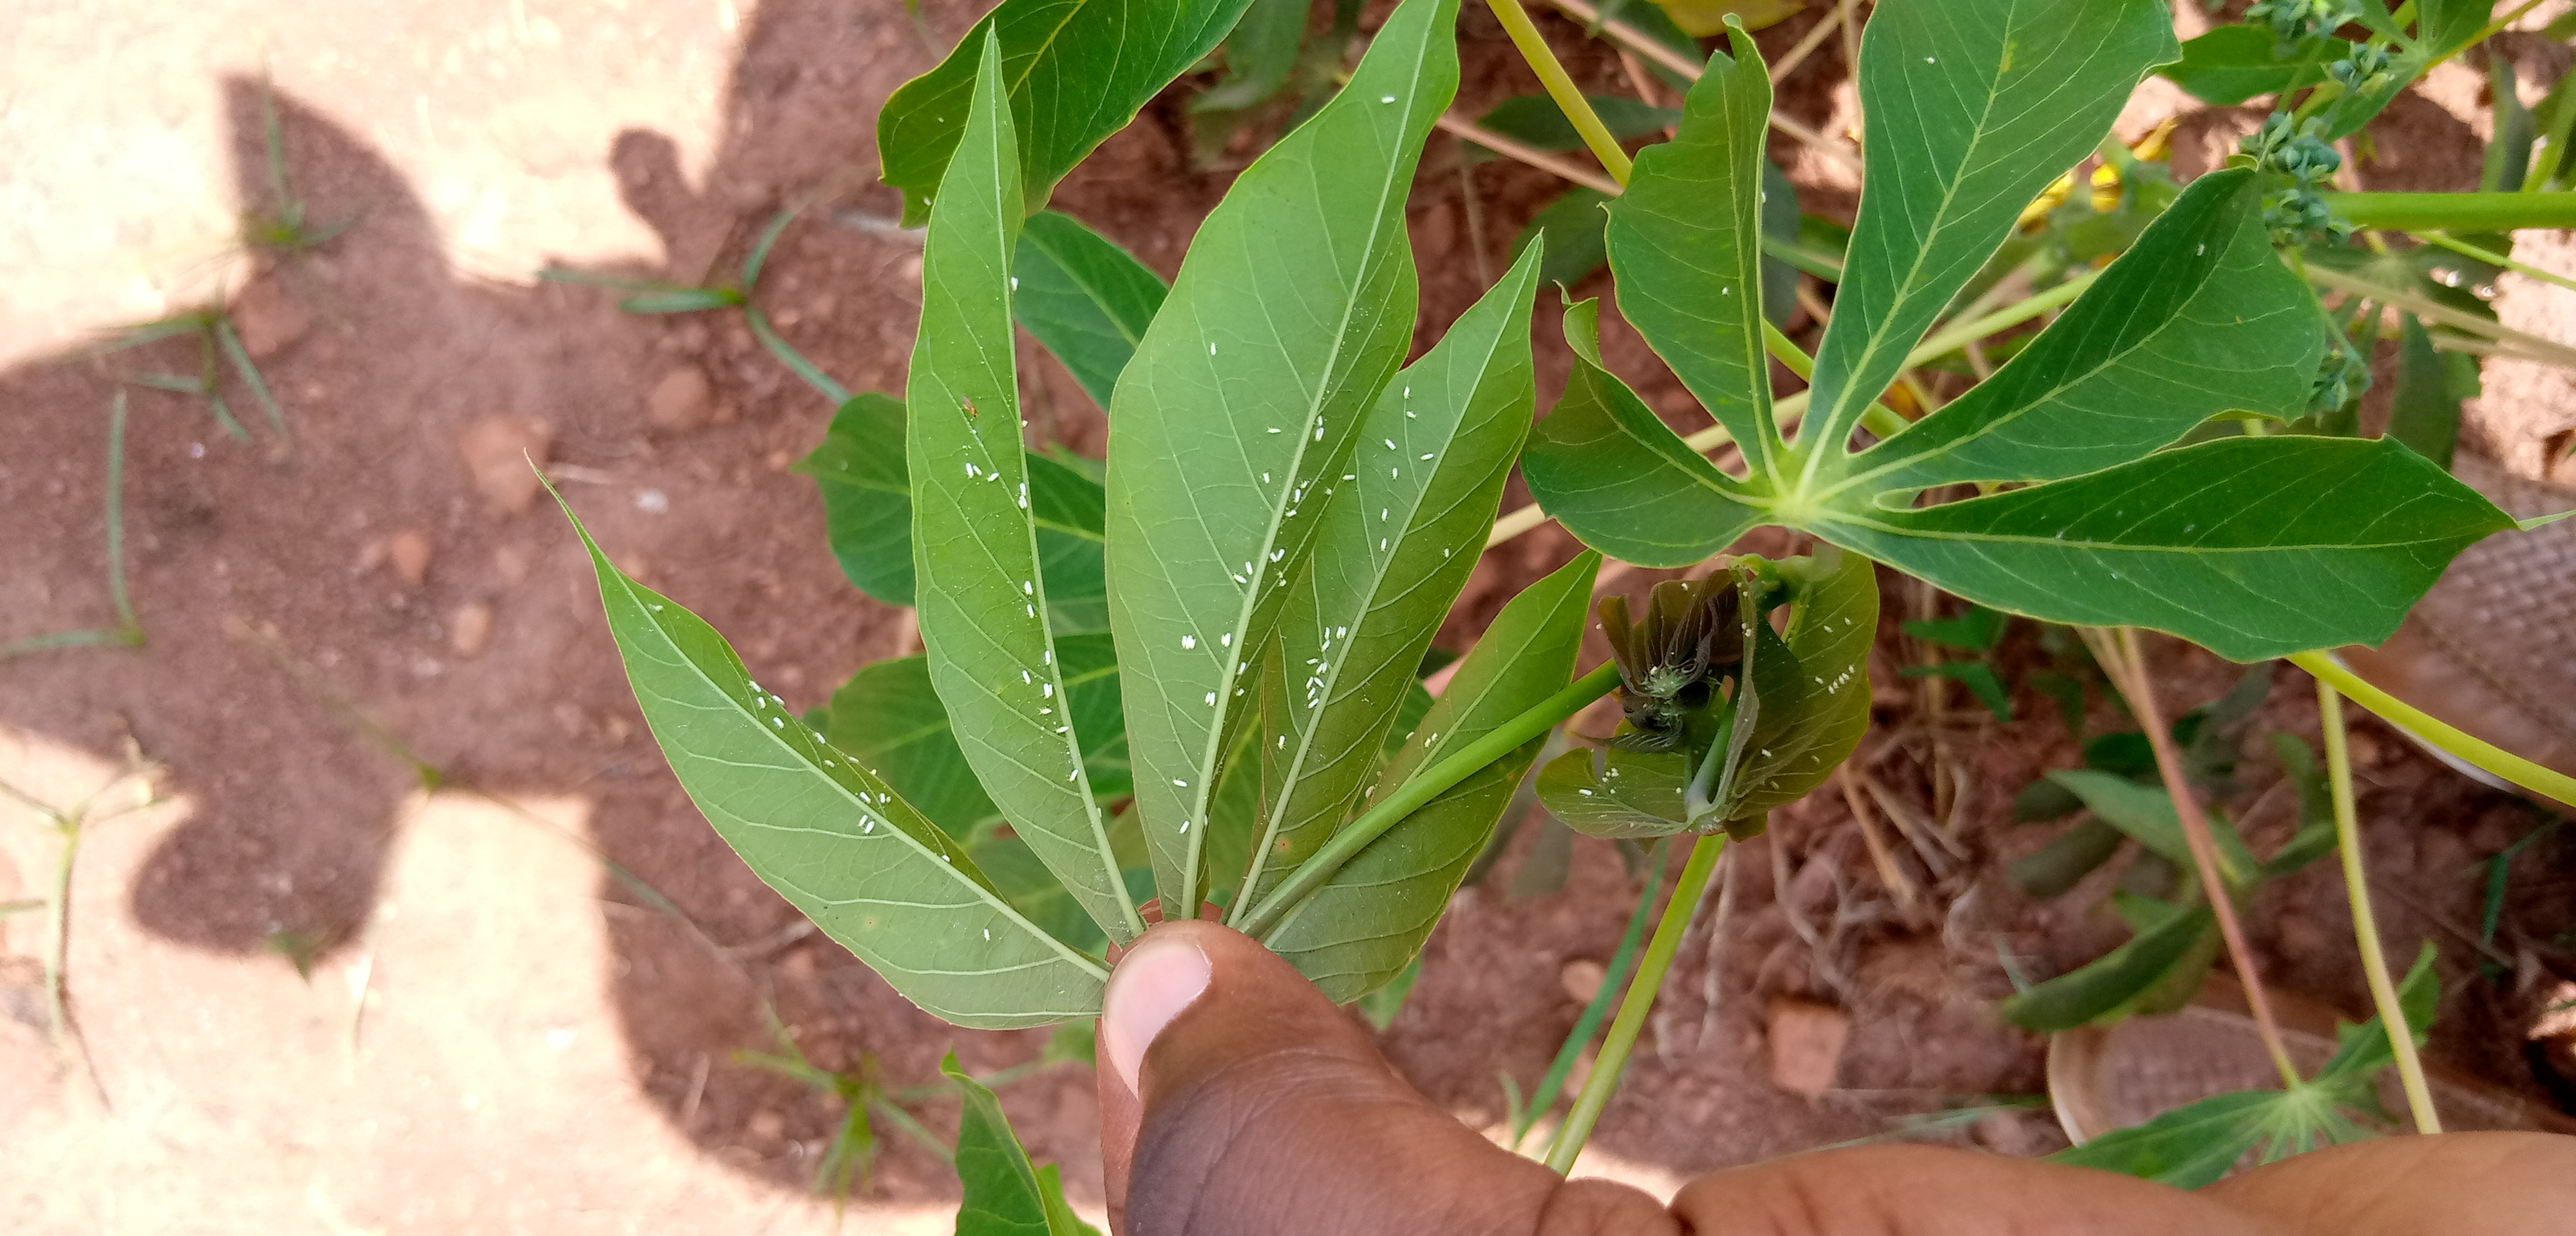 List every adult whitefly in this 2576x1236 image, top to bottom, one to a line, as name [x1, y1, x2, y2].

whitefly [1926, 54, 1937, 68]
whitefly [1379, 93, 1397, 106]
whitefly [1759, 189, 1769, 206]
whitefly [2192, 241, 2211, 262]
whitefly [1009, 274, 1019, 295]
whitefly [1719, 285, 1730, 297]
whitefly [1208, 339, 1219, 359]
whitefly [1401, 385, 1412, 402]
whitefly [1403, 409, 1419, 422]
whitefly [1316, 414, 1325, 426]
whitefly [1021, 418, 1029, 428]
whitefly [1265, 425, 1283, 436]
whitefly [1314, 426, 1325, 443]
whitefly [1383, 438, 1399, 452]
whitefly [1417, 449, 1436, 466]
whitefly [965, 461, 975, 479]
whitefly [972, 464, 983, 477]
whitefly [1390, 465, 1403, 482]
whitefly [1261, 469, 1273, 487]
whitefly [985, 472, 1001, 484]
whitefly [1341, 473, 1357, 483]
whitefly [1298, 478, 1309, 489]
whitefly [1019, 480, 1028, 497]
whitefly [1323, 485, 1333, 498]
whitefly [1290, 487, 1303, 505]
whitefly [1020, 495, 1028, 510]
whitefly [1018, 499, 1025, 510]
whitefly [1379, 506, 1390, 523]
whitefly [1284, 508, 1298, 520]
whitefly [1379, 536, 1388, 554]
whitefly [1441, 546, 1451, 561]
whitefly [1276, 547, 1287, 563]
whitefly [1268, 548, 1276, 564]
whitefly [1244, 558, 1256, 577]
whitefly [1275, 569, 1284, 578]
whitefly [1230, 573, 1247, 586]
whitefly [1278, 577, 1287, 589]
whitefly [1024, 580, 1030, 596]
whitefly [1026, 580, 1034, 598]
whitefly [1733, 580, 1743, 589]
whitefly [1680, 582, 1690, 594]
whitefly [1741, 590, 1752, 598]
whitefly [650, 603, 667, 614]
whitefly [1026, 603, 1036, 621]
whitefly [1843, 616, 1853, 628]
whitefly [1594, 621, 1603, 632]
whitefly [1741, 622, 1748, 630]
whitefly [1335, 624, 1342, 642]
whitefly [1823, 624, 1833, 635]
whitefly [1323, 625, 1332, 641]
whitefly [1341, 626, 1348, 640]
whitefly [1744, 628, 1752, 638]
whitefly [1225, 631, 1232, 648]
whitefly [1221, 632, 1225, 646]
whitefly [1181, 633, 1188, 651]
whitefly [1185, 635, 1193, 651]
whitefly [1191, 637, 1197, 650]
whitefly [1320, 640, 1331, 653]
whitefly [1043, 648, 1054, 667]
whitefly [1305, 657, 1320, 666]
whitefly [1235, 660, 1247, 676]
whitefly [1322, 661, 1329, 675]
whitefly [1315, 662, 1323, 675]
whitefly [1648, 662, 1659, 678]
whitefly [1848, 664, 1856, 677]
whitefly [1020, 668, 1034, 687]
whitefly [1841, 671, 1850, 682]
whitefly [1838, 674, 1846, 686]
whitefly [1304, 675, 1314, 690]
whitefly [1814, 675, 1824, 686]
whitefly [1314, 676, 1327, 691]
whitefly [748, 679, 763, 694]
whitefly [1832, 679, 1841, 691]
whitefly [1042, 682, 1050, 700]
whitefly [1048, 683, 1054, 698]
whitefly [1826, 685, 1836, 697]
whitefly [1234, 686, 1247, 698]
whitefly [1307, 686, 1316, 702]
whitefly [1209, 691, 1217, 707]
whitefly [1204, 691, 1212, 705]
whitefly [770, 694, 788, 708]
whitefly [757, 695, 767, 712]
whitefly [1307, 697, 1320, 711]
whitefly [1037, 706, 1055, 717]
whitefly [772, 715, 788, 733]
whitefly [1054, 724, 1071, 736]
whitefly [811, 729, 828, 746]
whitefly [1405, 729, 1416, 742]
whitefly [1430, 731, 1439, 744]
whitefly [1274, 733, 1288, 753]
whitefly [1423, 736, 1432, 750]
whitefly [1759, 747, 1773, 758]
whitefly [1809, 753, 1823, 765]
whitefly [847, 754, 860, 766]
whitefly [823, 757, 837, 771]
whitefly [1067, 766, 1081, 785]
whitefly [1611, 767, 1617, 772]
whitefly [868, 767, 879, 779]
whitefly [1605, 770, 1611, 778]
whitefly [1611, 772, 1620, 778]
whitefly [1170, 776, 1189, 789]
whitefly [1600, 776, 1610, 785]
whitefly [1768, 780, 1783, 793]
whitefly [1363, 783, 1377, 800]
whitefly [1577, 785, 1594, 798]
whitefly [1674, 786, 1683, 796]
whitefly [1609, 787, 1618, 796]
whitefly [859, 789, 872, 805]
whitefly [878, 791, 886, 807]
whitefly [885, 795, 893, 805]
whitefly [856, 812, 869, 830]
whitefly [1178, 818, 1191, 836]
whitefly [864, 818, 876, 836]
whitefly [940, 853, 954, 865]
whitefly [982, 926, 994, 943]